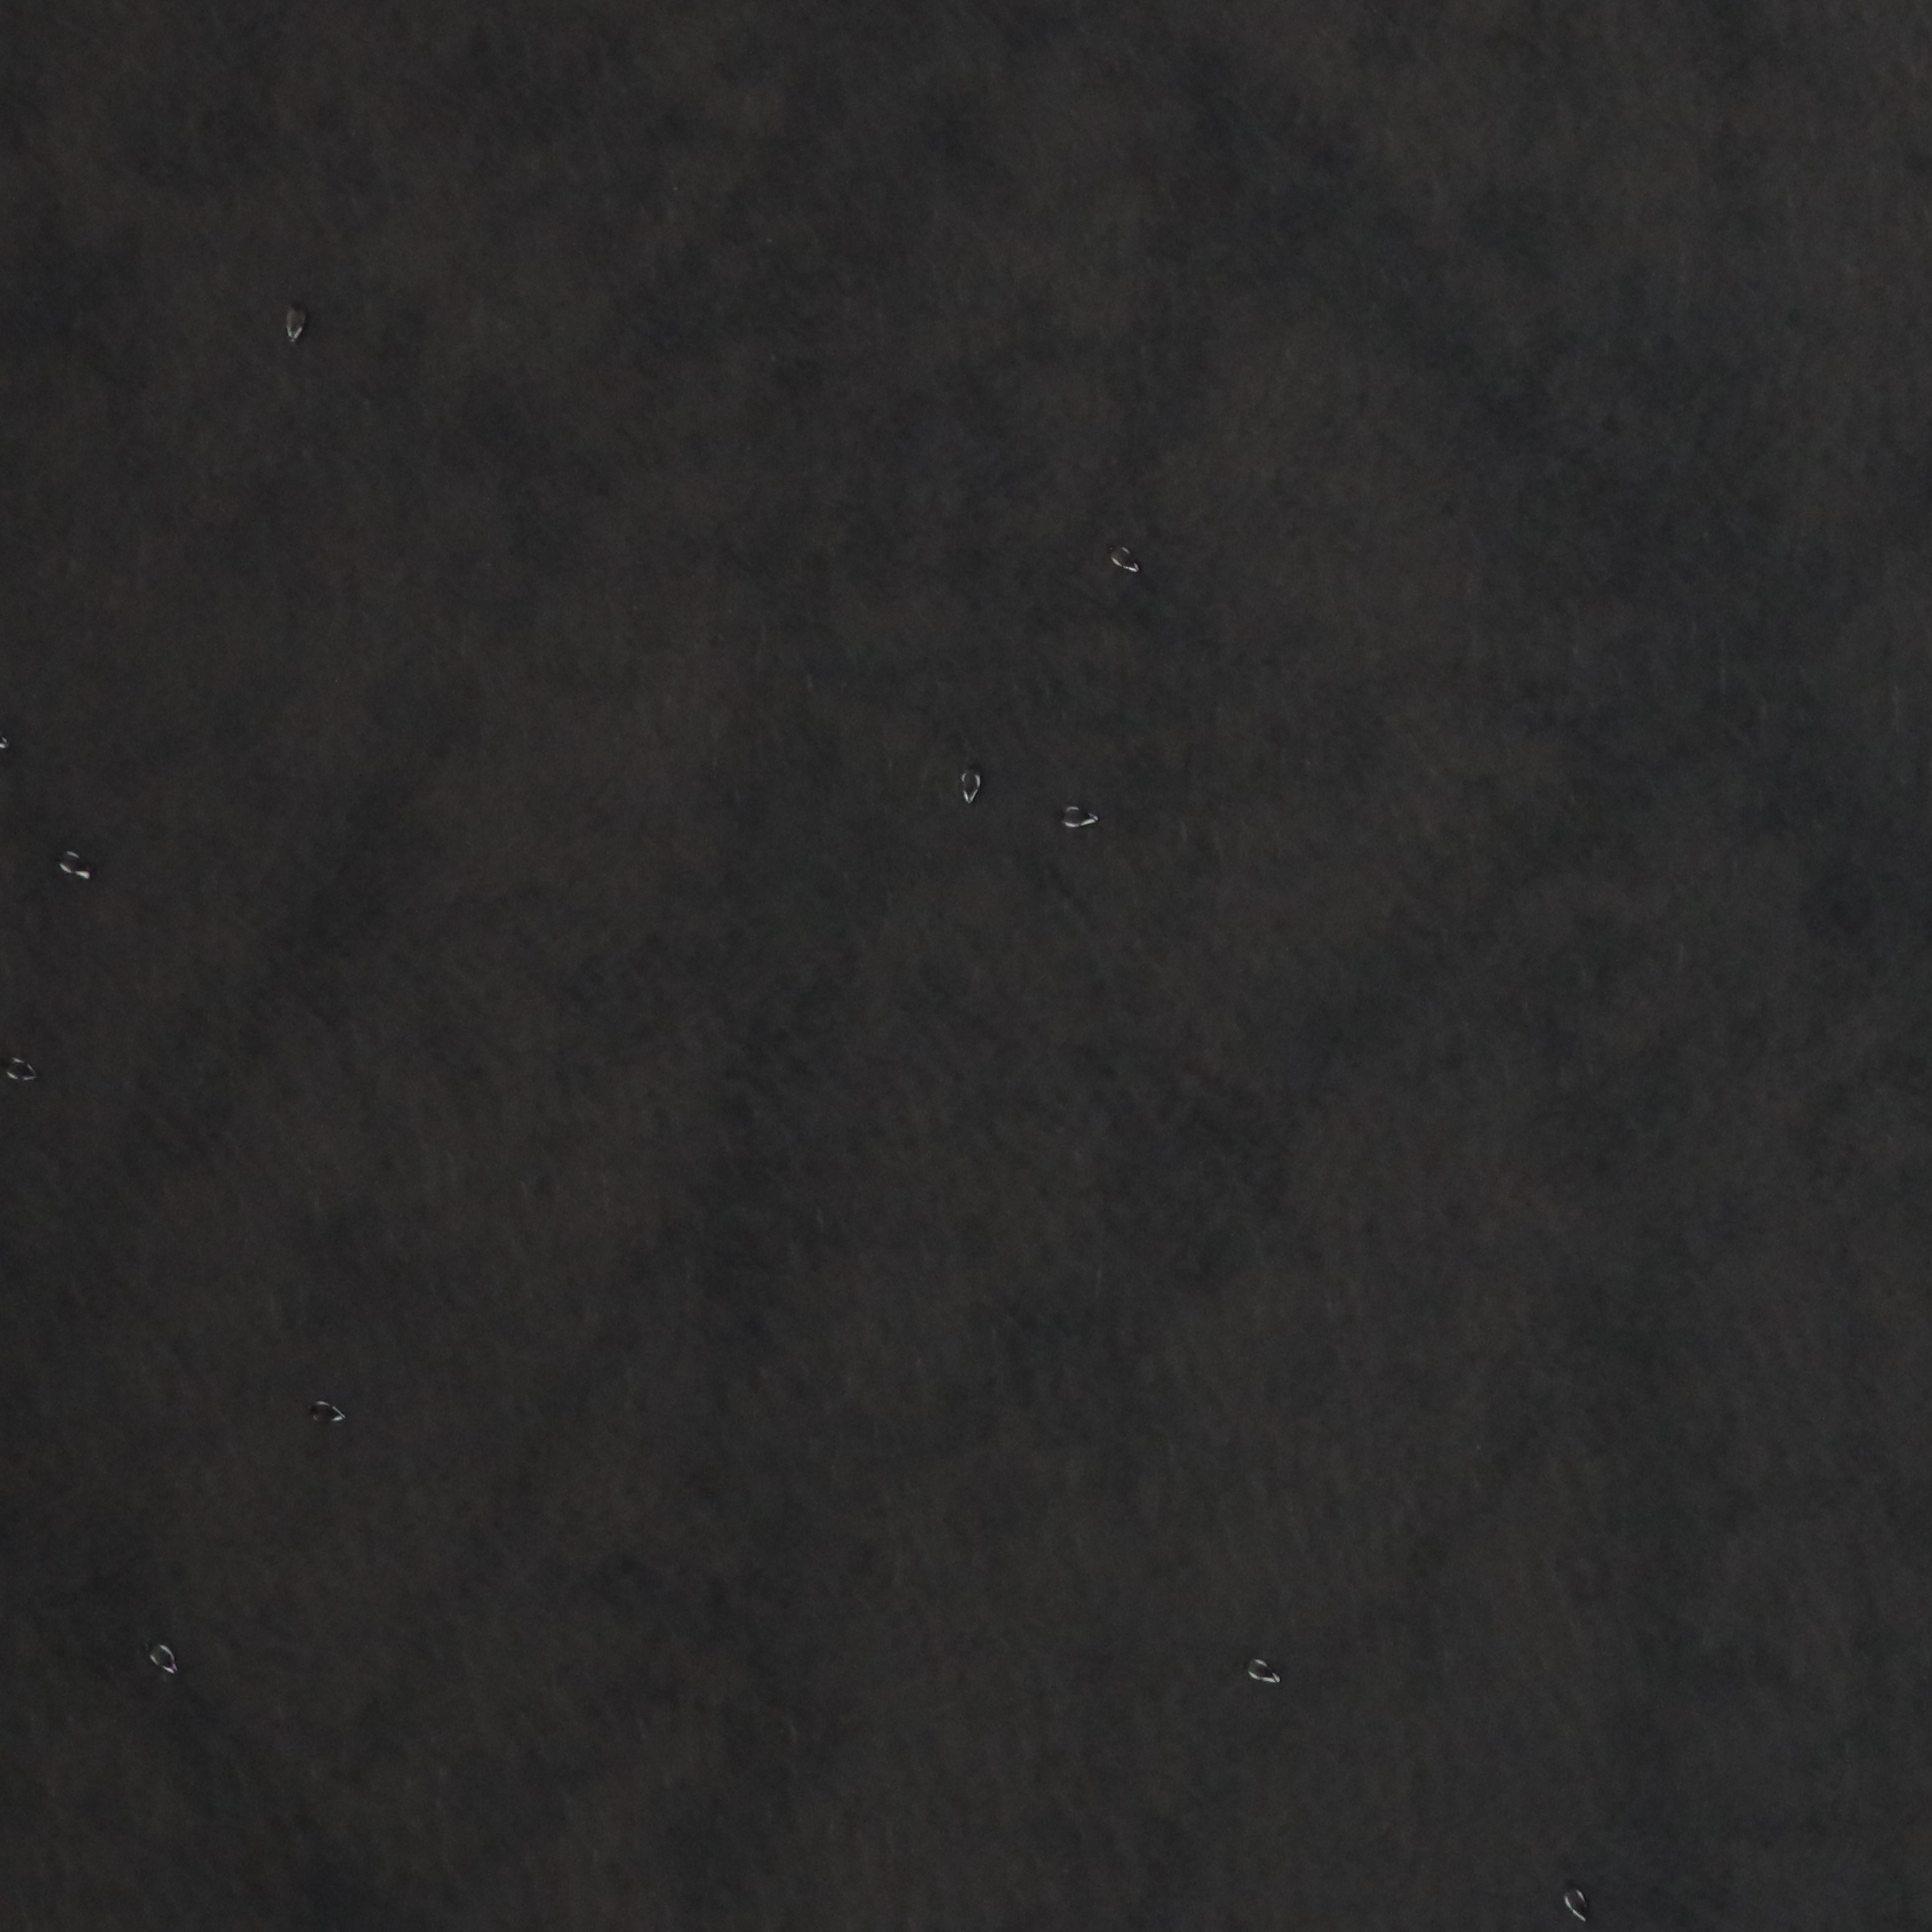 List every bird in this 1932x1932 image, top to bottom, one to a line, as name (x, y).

brant (297, 320)
brant (1125, 559)
brant (970, 781)
brant (1074, 817)
brant (74, 865)
brant (16, 1068)
brant (327, 1410)
brant (162, 1657)
brant (1263, 1670)
brant (1577, 1903)